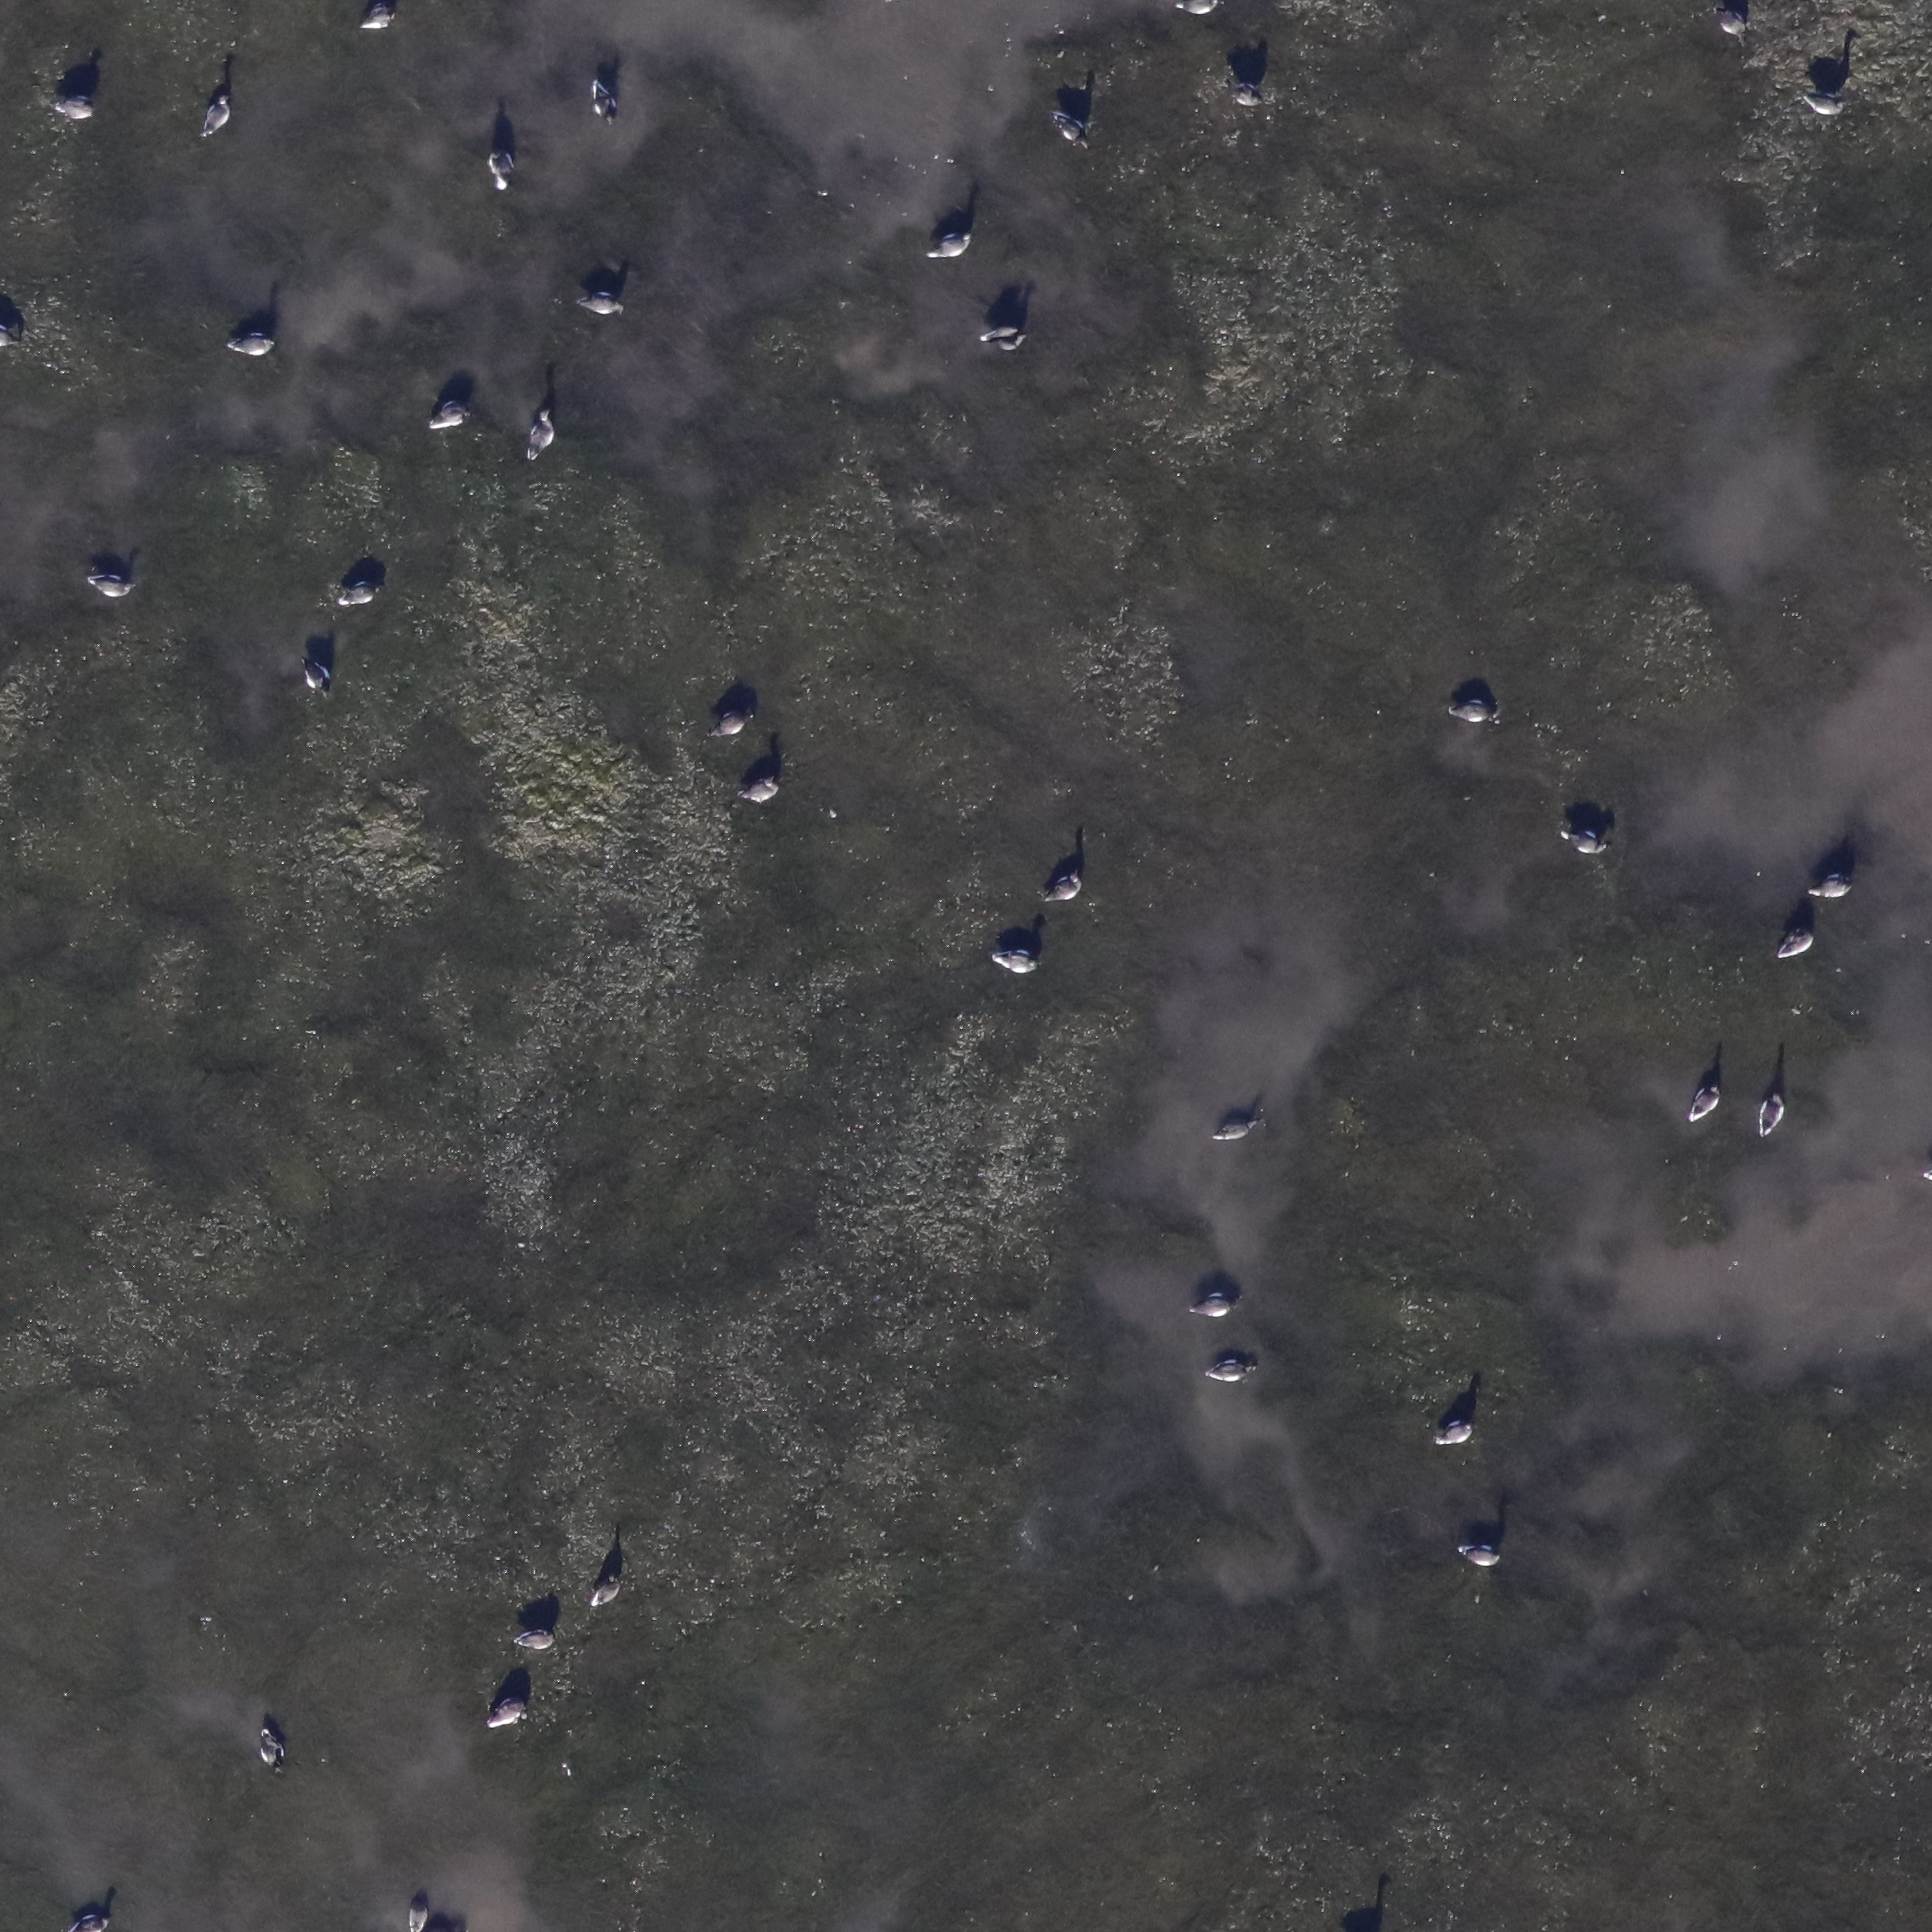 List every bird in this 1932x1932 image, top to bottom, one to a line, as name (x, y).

brant (1197, 1)
brant (380, 18)
brant (1733, 21)
brant (1245, 94)
brant (604, 98)
brant (1821, 103)
brant (73, 108)
brant (216, 114)
brant (1071, 128)
brant (501, 168)
brant (950, 245)
brant (602, 301)
brant (1005, 337)
brant (254, 345)
brant (449, 415)
brant (541, 434)
brant (112, 585)
brant (358, 594)
brant (320, 677)
brant (1474, 711)
brant (729, 722)
brant (758, 788)
brant (1589, 844)
brant (1832, 887)
brant (1063, 888)
brant (1796, 945)
brant (1017, 963)
brant (1703, 1101)
brant (1770, 1115)
brant (1236, 1128)
brant (1214, 1304)
brant (1227, 1368)
brant (1453, 1430)
brant (1481, 1555)
brant (604, 1591)
brant (537, 1638)
brant (504, 1711)
brant (272, 1747)
brant (417, 1913)
brant (90, 1924)